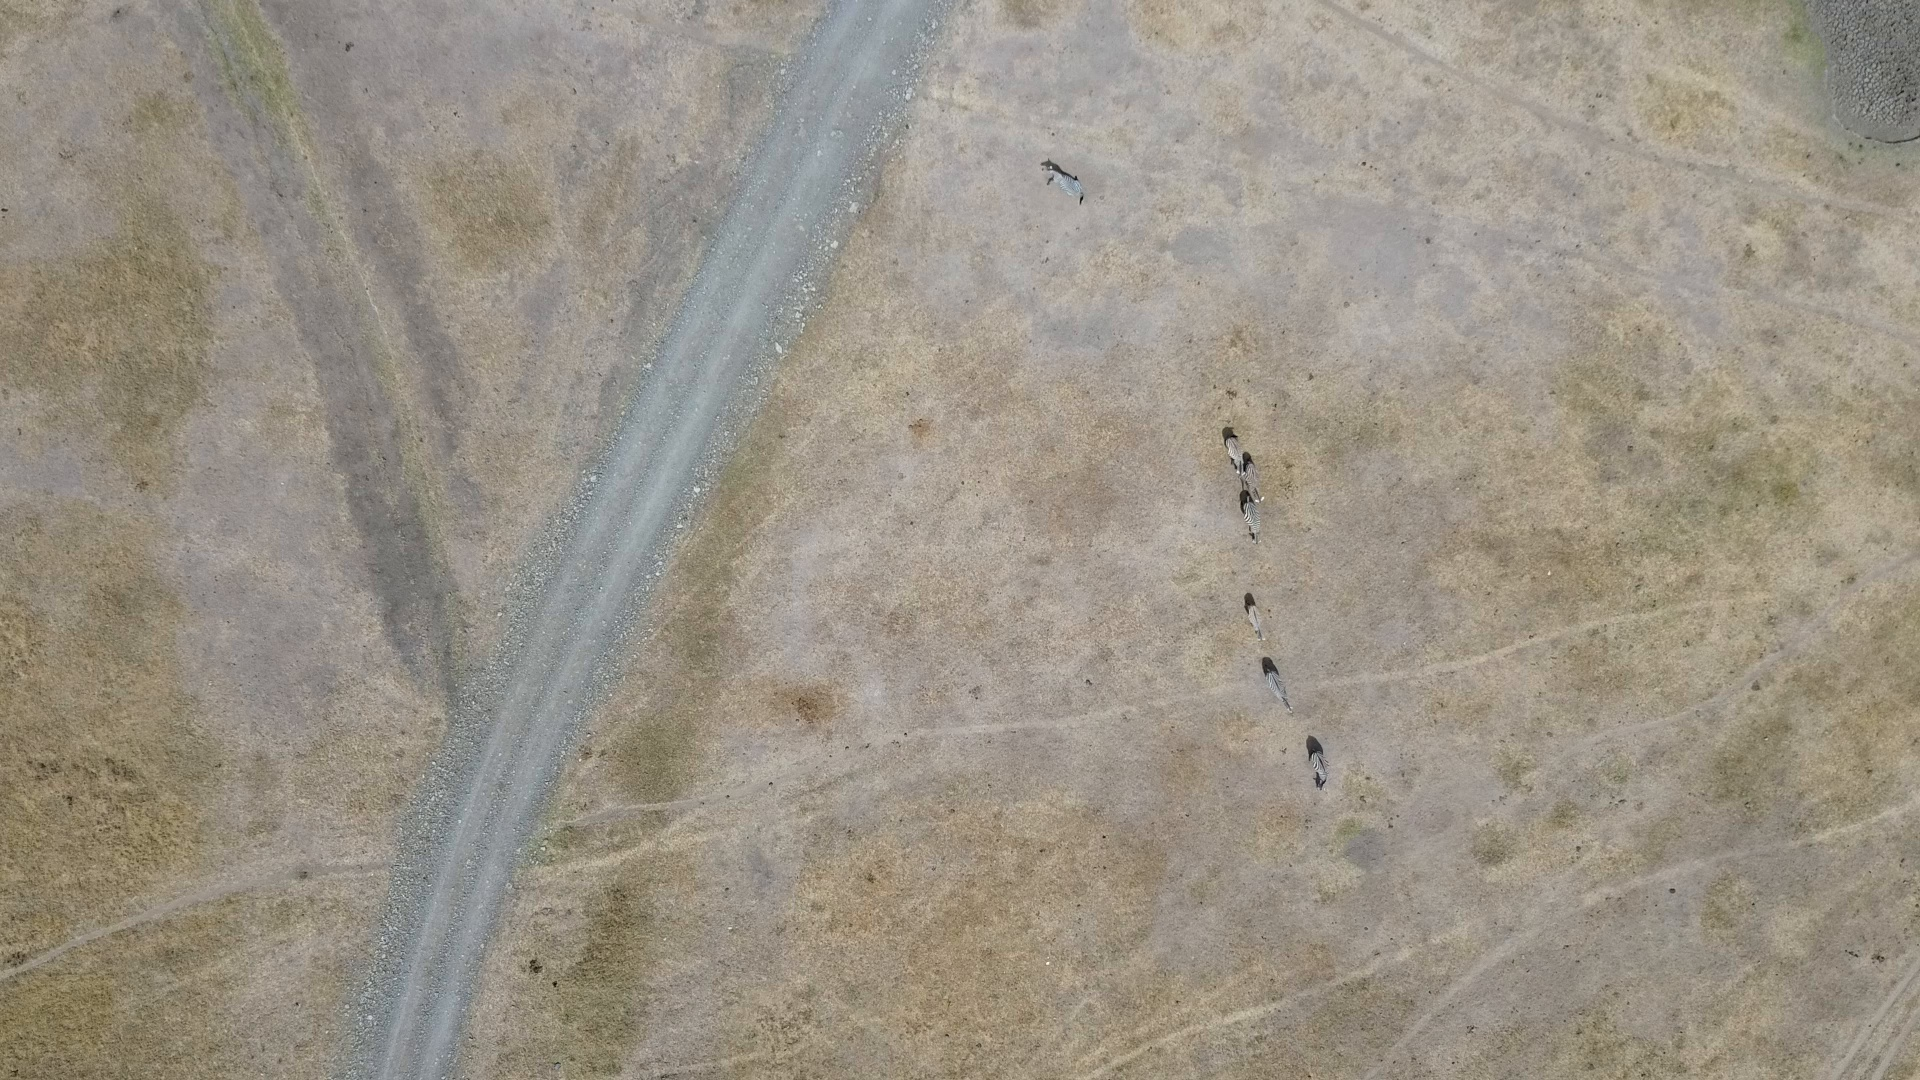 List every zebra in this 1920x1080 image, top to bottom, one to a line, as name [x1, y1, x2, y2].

zebra [1043, 166, 1082, 196]
zebra [1226, 437, 1245, 476]
zebra [1245, 463, 1265, 503]
zebra [1242, 502, 1261, 544]
zebra [1248, 605, 1265, 642]
zebra [1266, 671, 1293, 714]
zebra [1310, 748, 1329, 790]